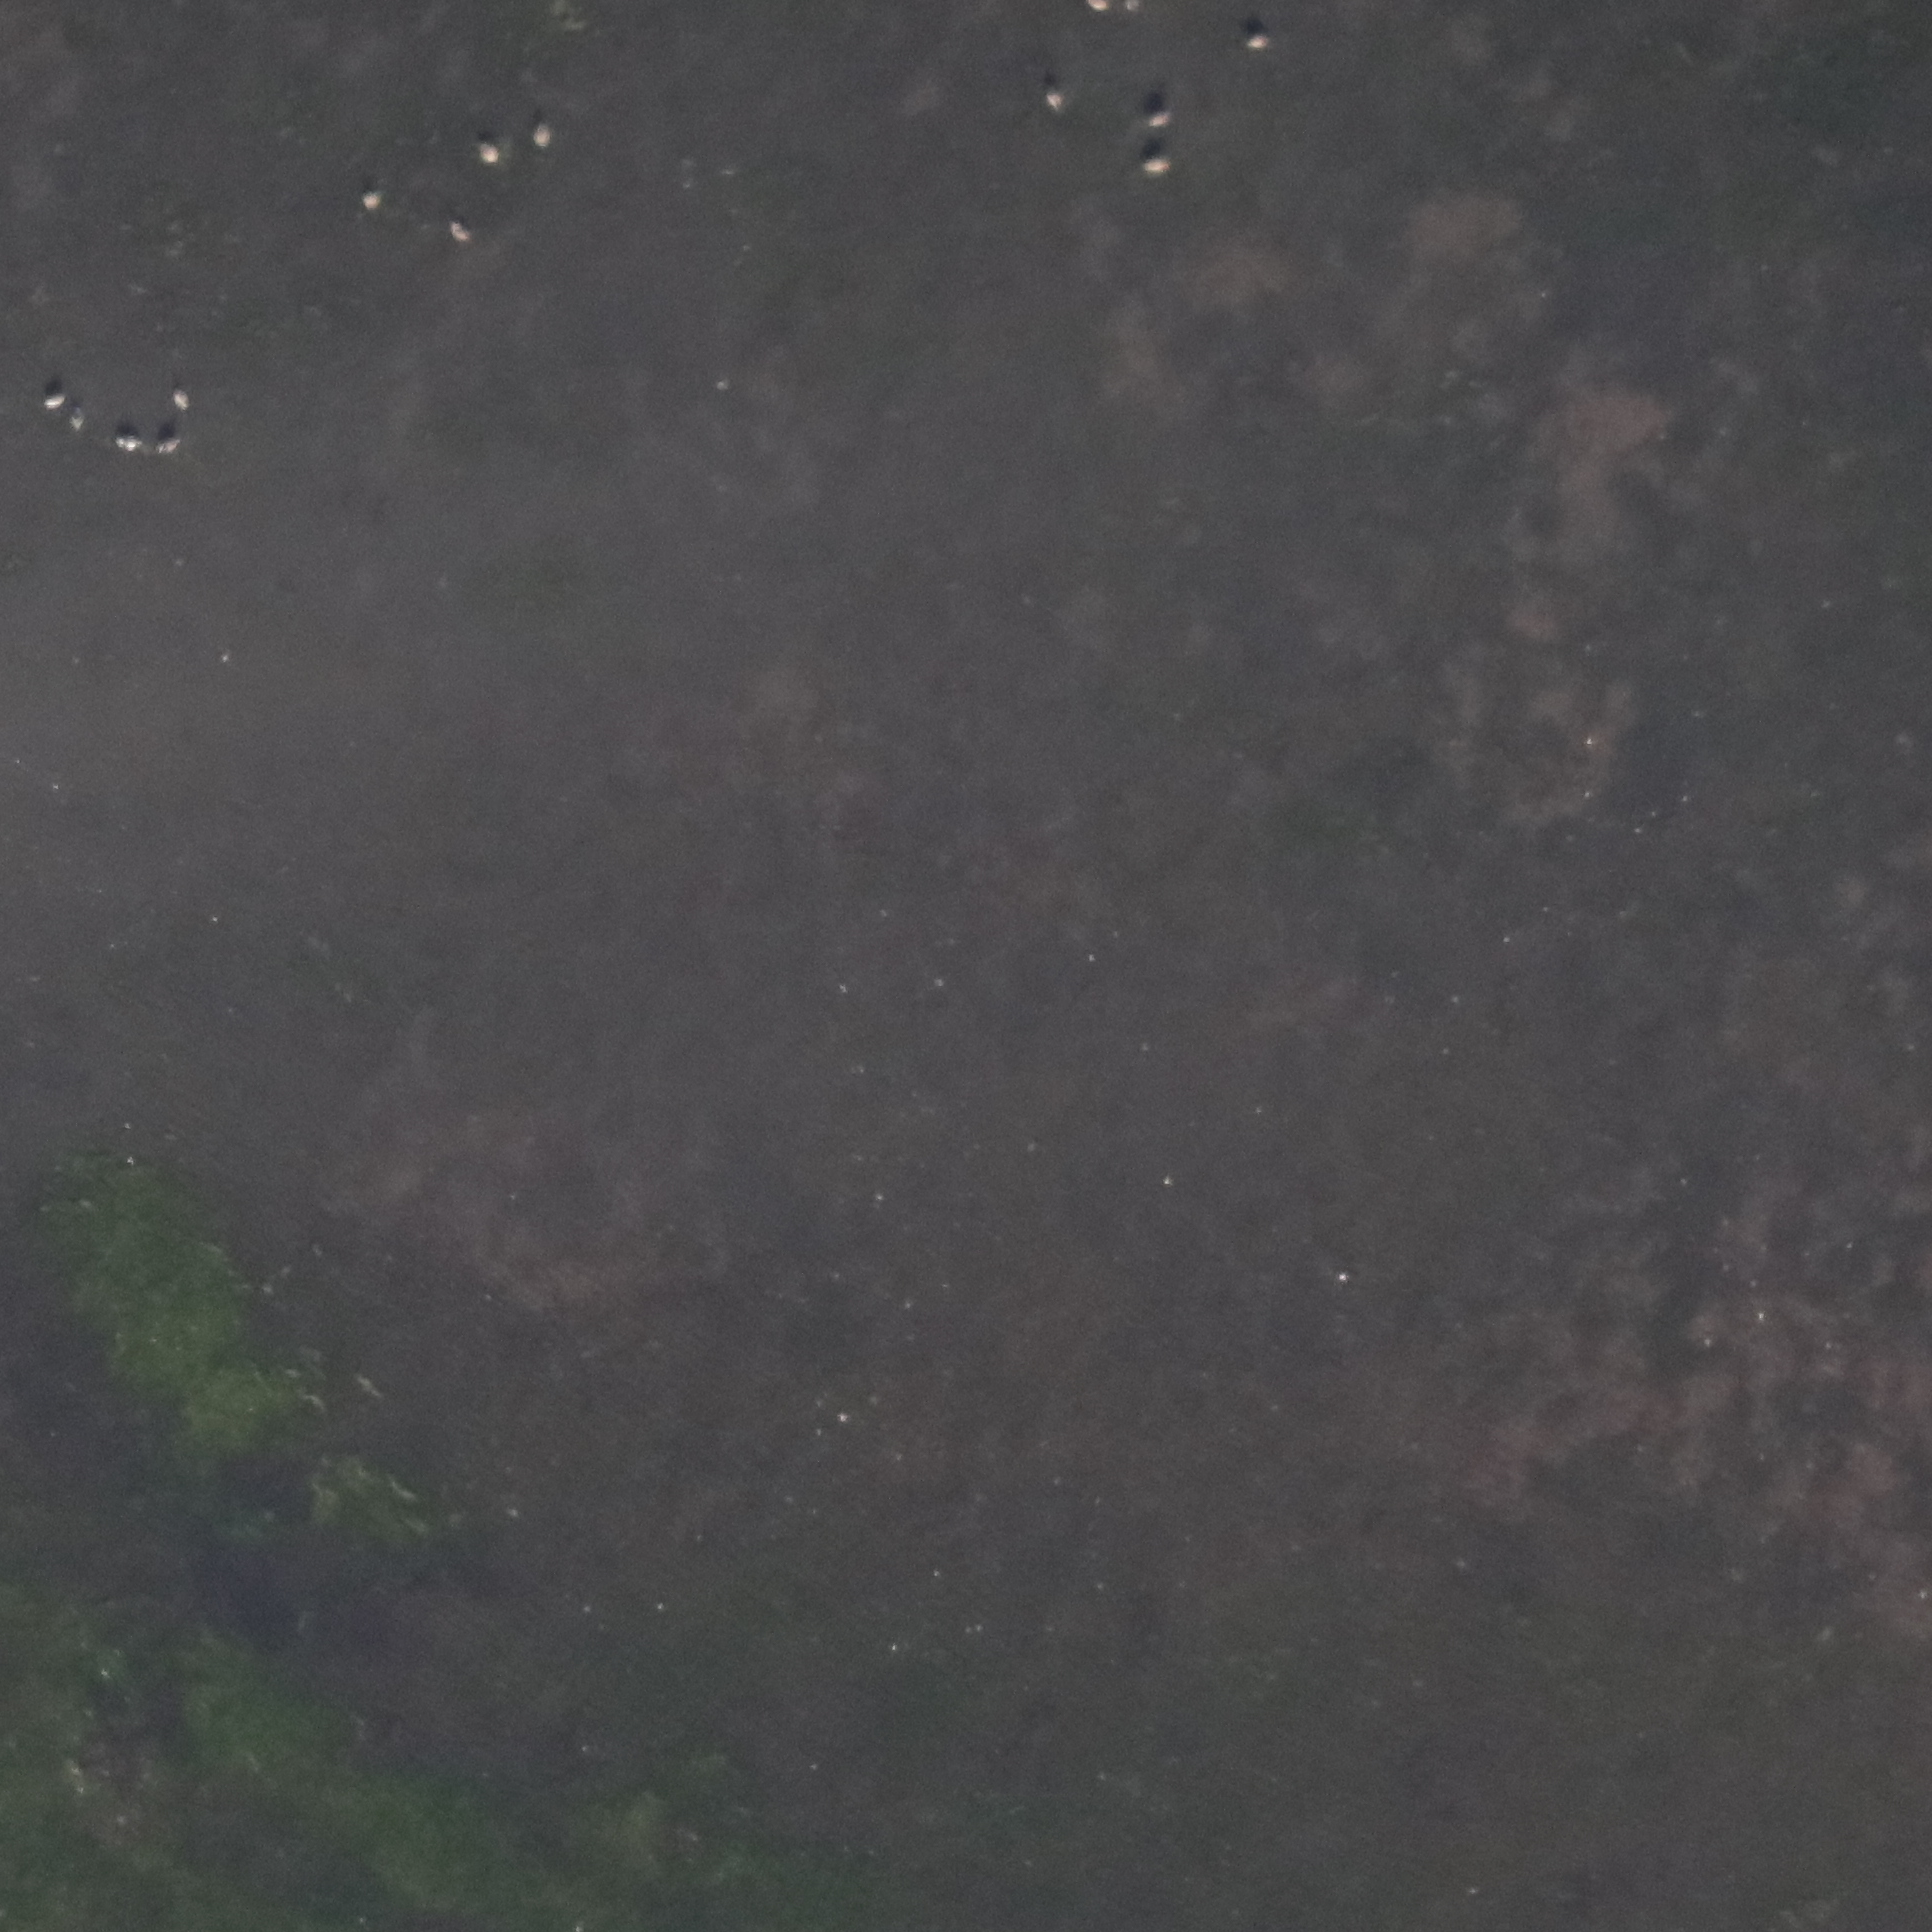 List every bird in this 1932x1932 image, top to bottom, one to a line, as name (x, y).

Canada goose (1254, 46)
Canada goose (1053, 95)
Canada goose (1159, 119)
Canada goose (546, 139)
Canada goose (489, 153)
Canada goose (1161, 166)
Canada goose (378, 203)
Canada goose (462, 239)
brant (54, 395)
brant (184, 401)
brant (77, 416)
brant (129, 444)
brant (168, 447)